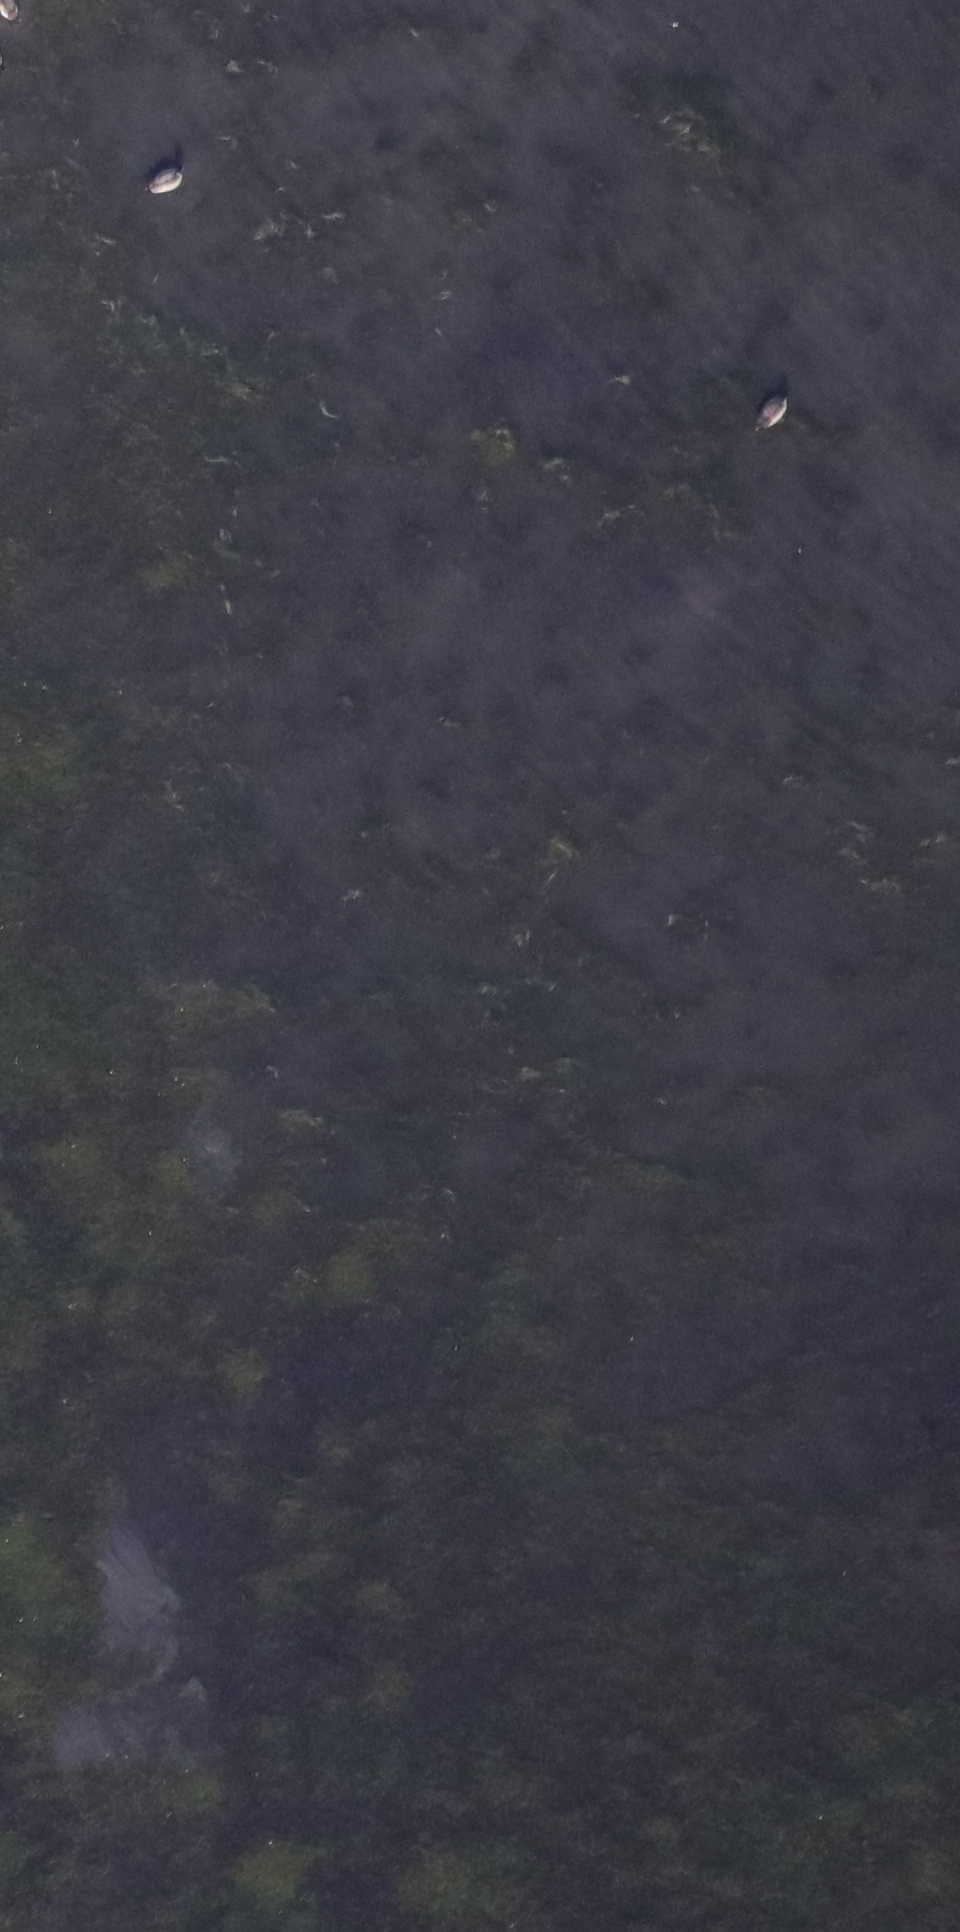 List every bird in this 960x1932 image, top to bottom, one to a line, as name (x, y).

Canada goose (6, 5)
Canada goose (167, 180)
Canada goose (771, 412)